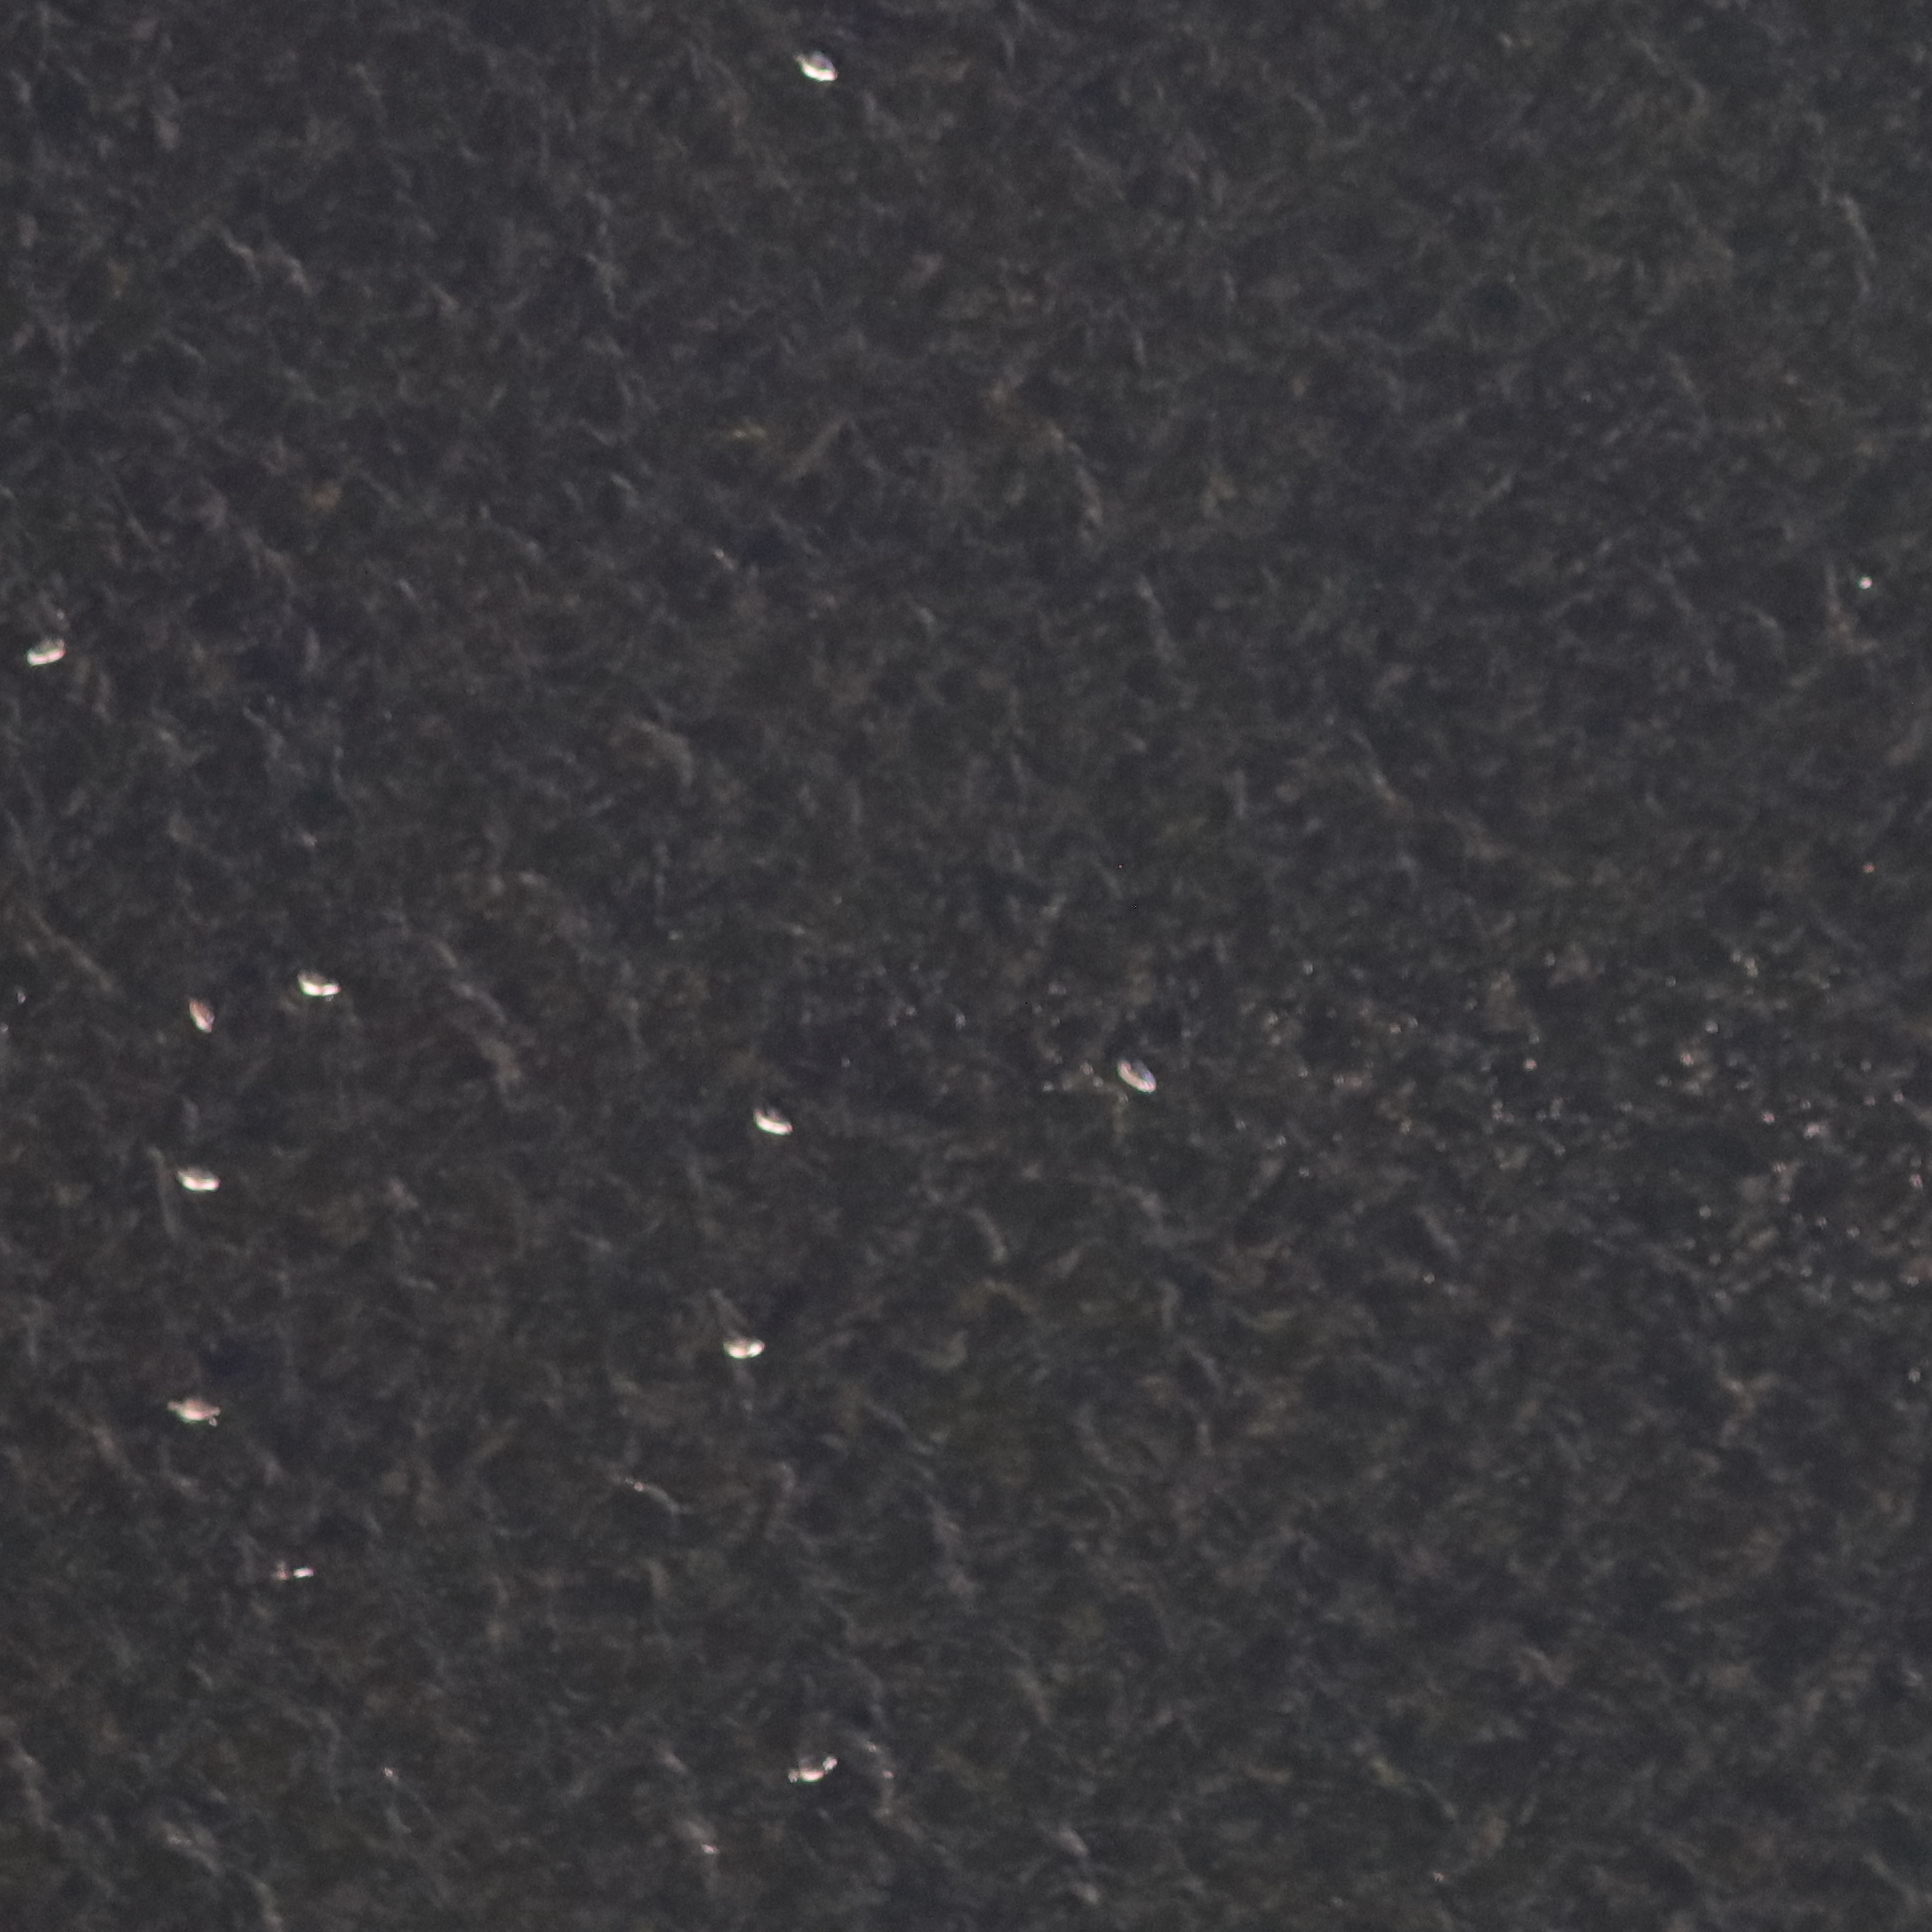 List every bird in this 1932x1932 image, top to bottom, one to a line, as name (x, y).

brant (818, 65)
brant (46, 651)
brant (315, 985)
brant (203, 1013)
brant (1136, 1077)
brant (773, 1122)
brant (198, 1180)
brant (743, 1349)
brant (196, 1411)
brant (292, 1570)
brant (813, 1769)